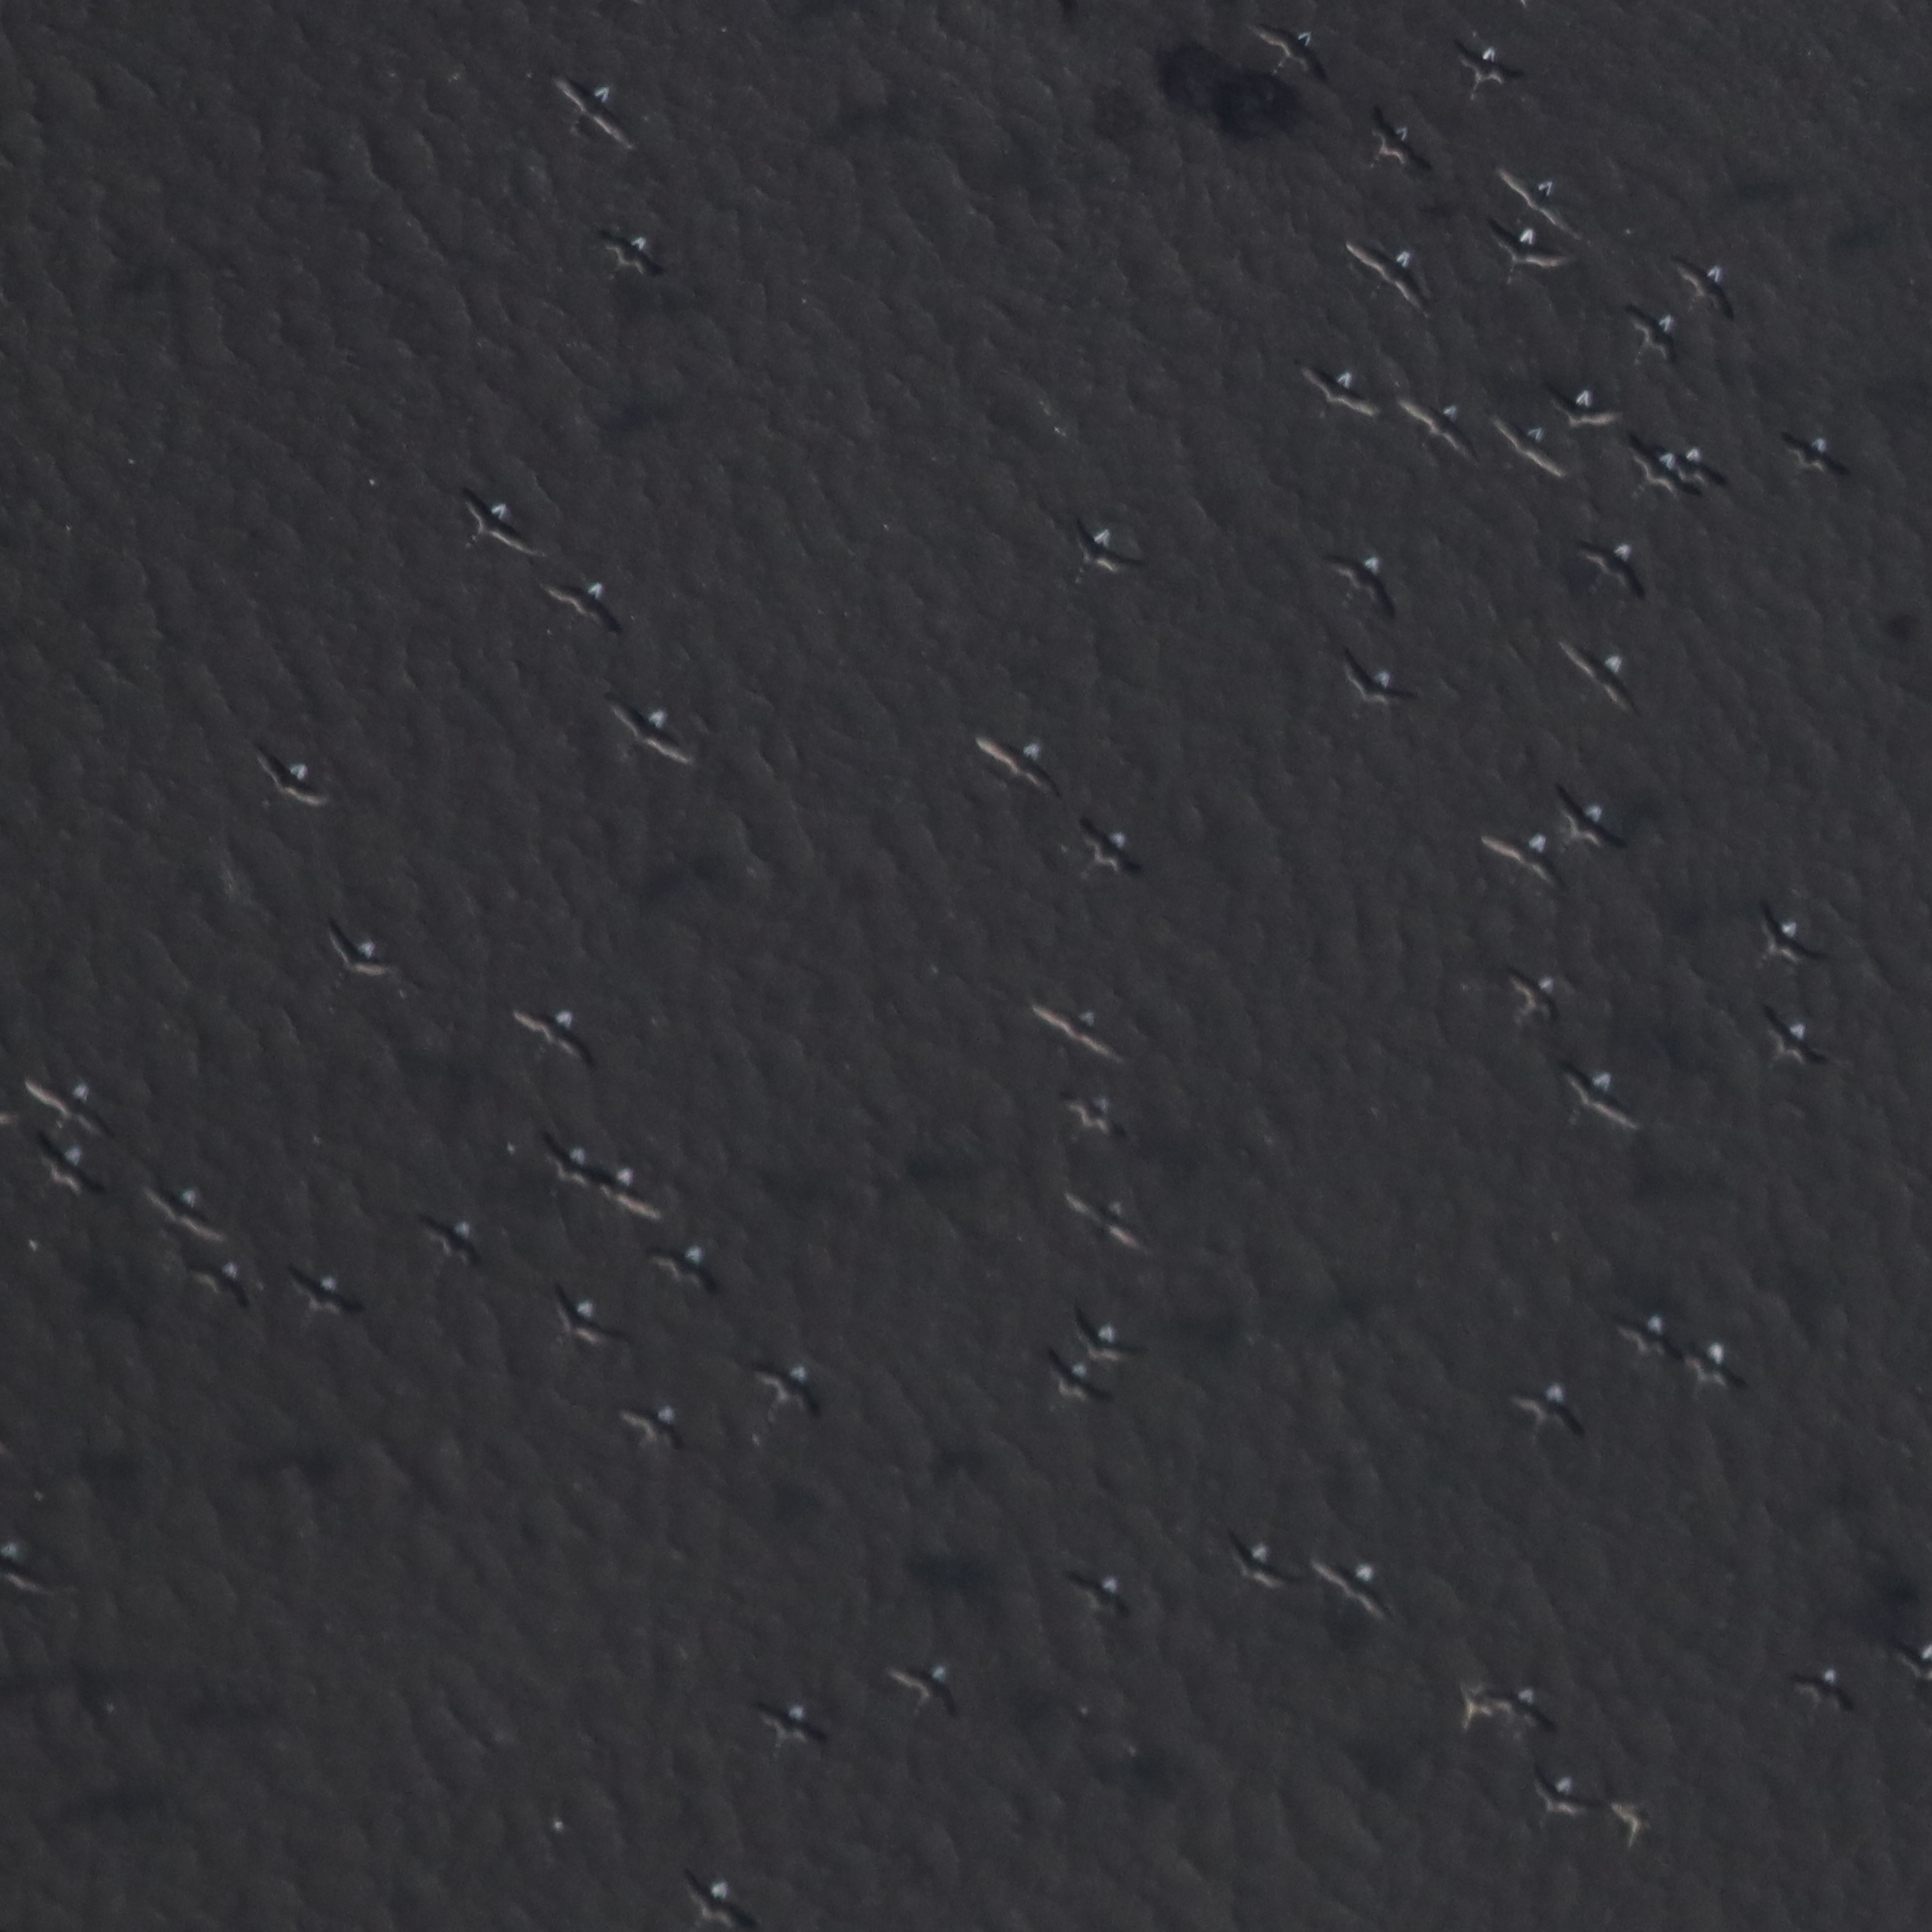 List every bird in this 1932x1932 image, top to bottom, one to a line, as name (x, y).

brant (1297, 45)
brant (1486, 66)
brant (591, 107)
brant (1390, 139)
brant (1533, 194)
brant (630, 251)
brant (1520, 254)
brant (1396, 271)
brant (1712, 284)
brant (1659, 334)
brant (1338, 393)
brant (1578, 411)
brant (1442, 425)
brant (1523, 441)
brant (1810, 453)
brant (1692, 465)
brant (1659, 473)
brant (490, 523)
brant (1096, 550)
brant (1611, 564)
brant (1364, 578)
brant (589, 601)
brant (1600, 673)
brant (1374, 692)
brant (650, 732)
brant (1019, 763)
brant (290, 784)
brant (1584, 827)
brant (1105, 850)
brant (1523, 856)
brant (1781, 941)
brant (359, 961)
brant (1534, 995)
brant (1080, 1026)
brant (558, 1031)
brant (1791, 1044)
brant (1591, 1097)
brant (1093, 1108)
brant (76, 1109)
brant (572, 1167)
brant (63, 1171)
brant (615, 1186)
brant (178, 1204)
brant (1102, 1221)
brant (454, 1242)
brant (688, 1259)
brant (221, 1278)
brant (321, 1298)
brant (579, 1323)
brant (1650, 1337)
brant (1101, 1342)
brant (1708, 1364)
brant (1073, 1383)
brant (788, 1389)
brant (1549, 1409)
brant (656, 1427)
brant (1257, 1563)
brant (2, 1572)
brant (1356, 1586)
brant (1102, 1599)
brant (1929, 1670)
brant (931, 1689)
brant (1826, 1692)
other bird (1474, 1702)
brant (1520, 1708)
brant (784, 1722)
brant (1556, 1802)
other bird (1637, 1817)
brant (716, 1906)